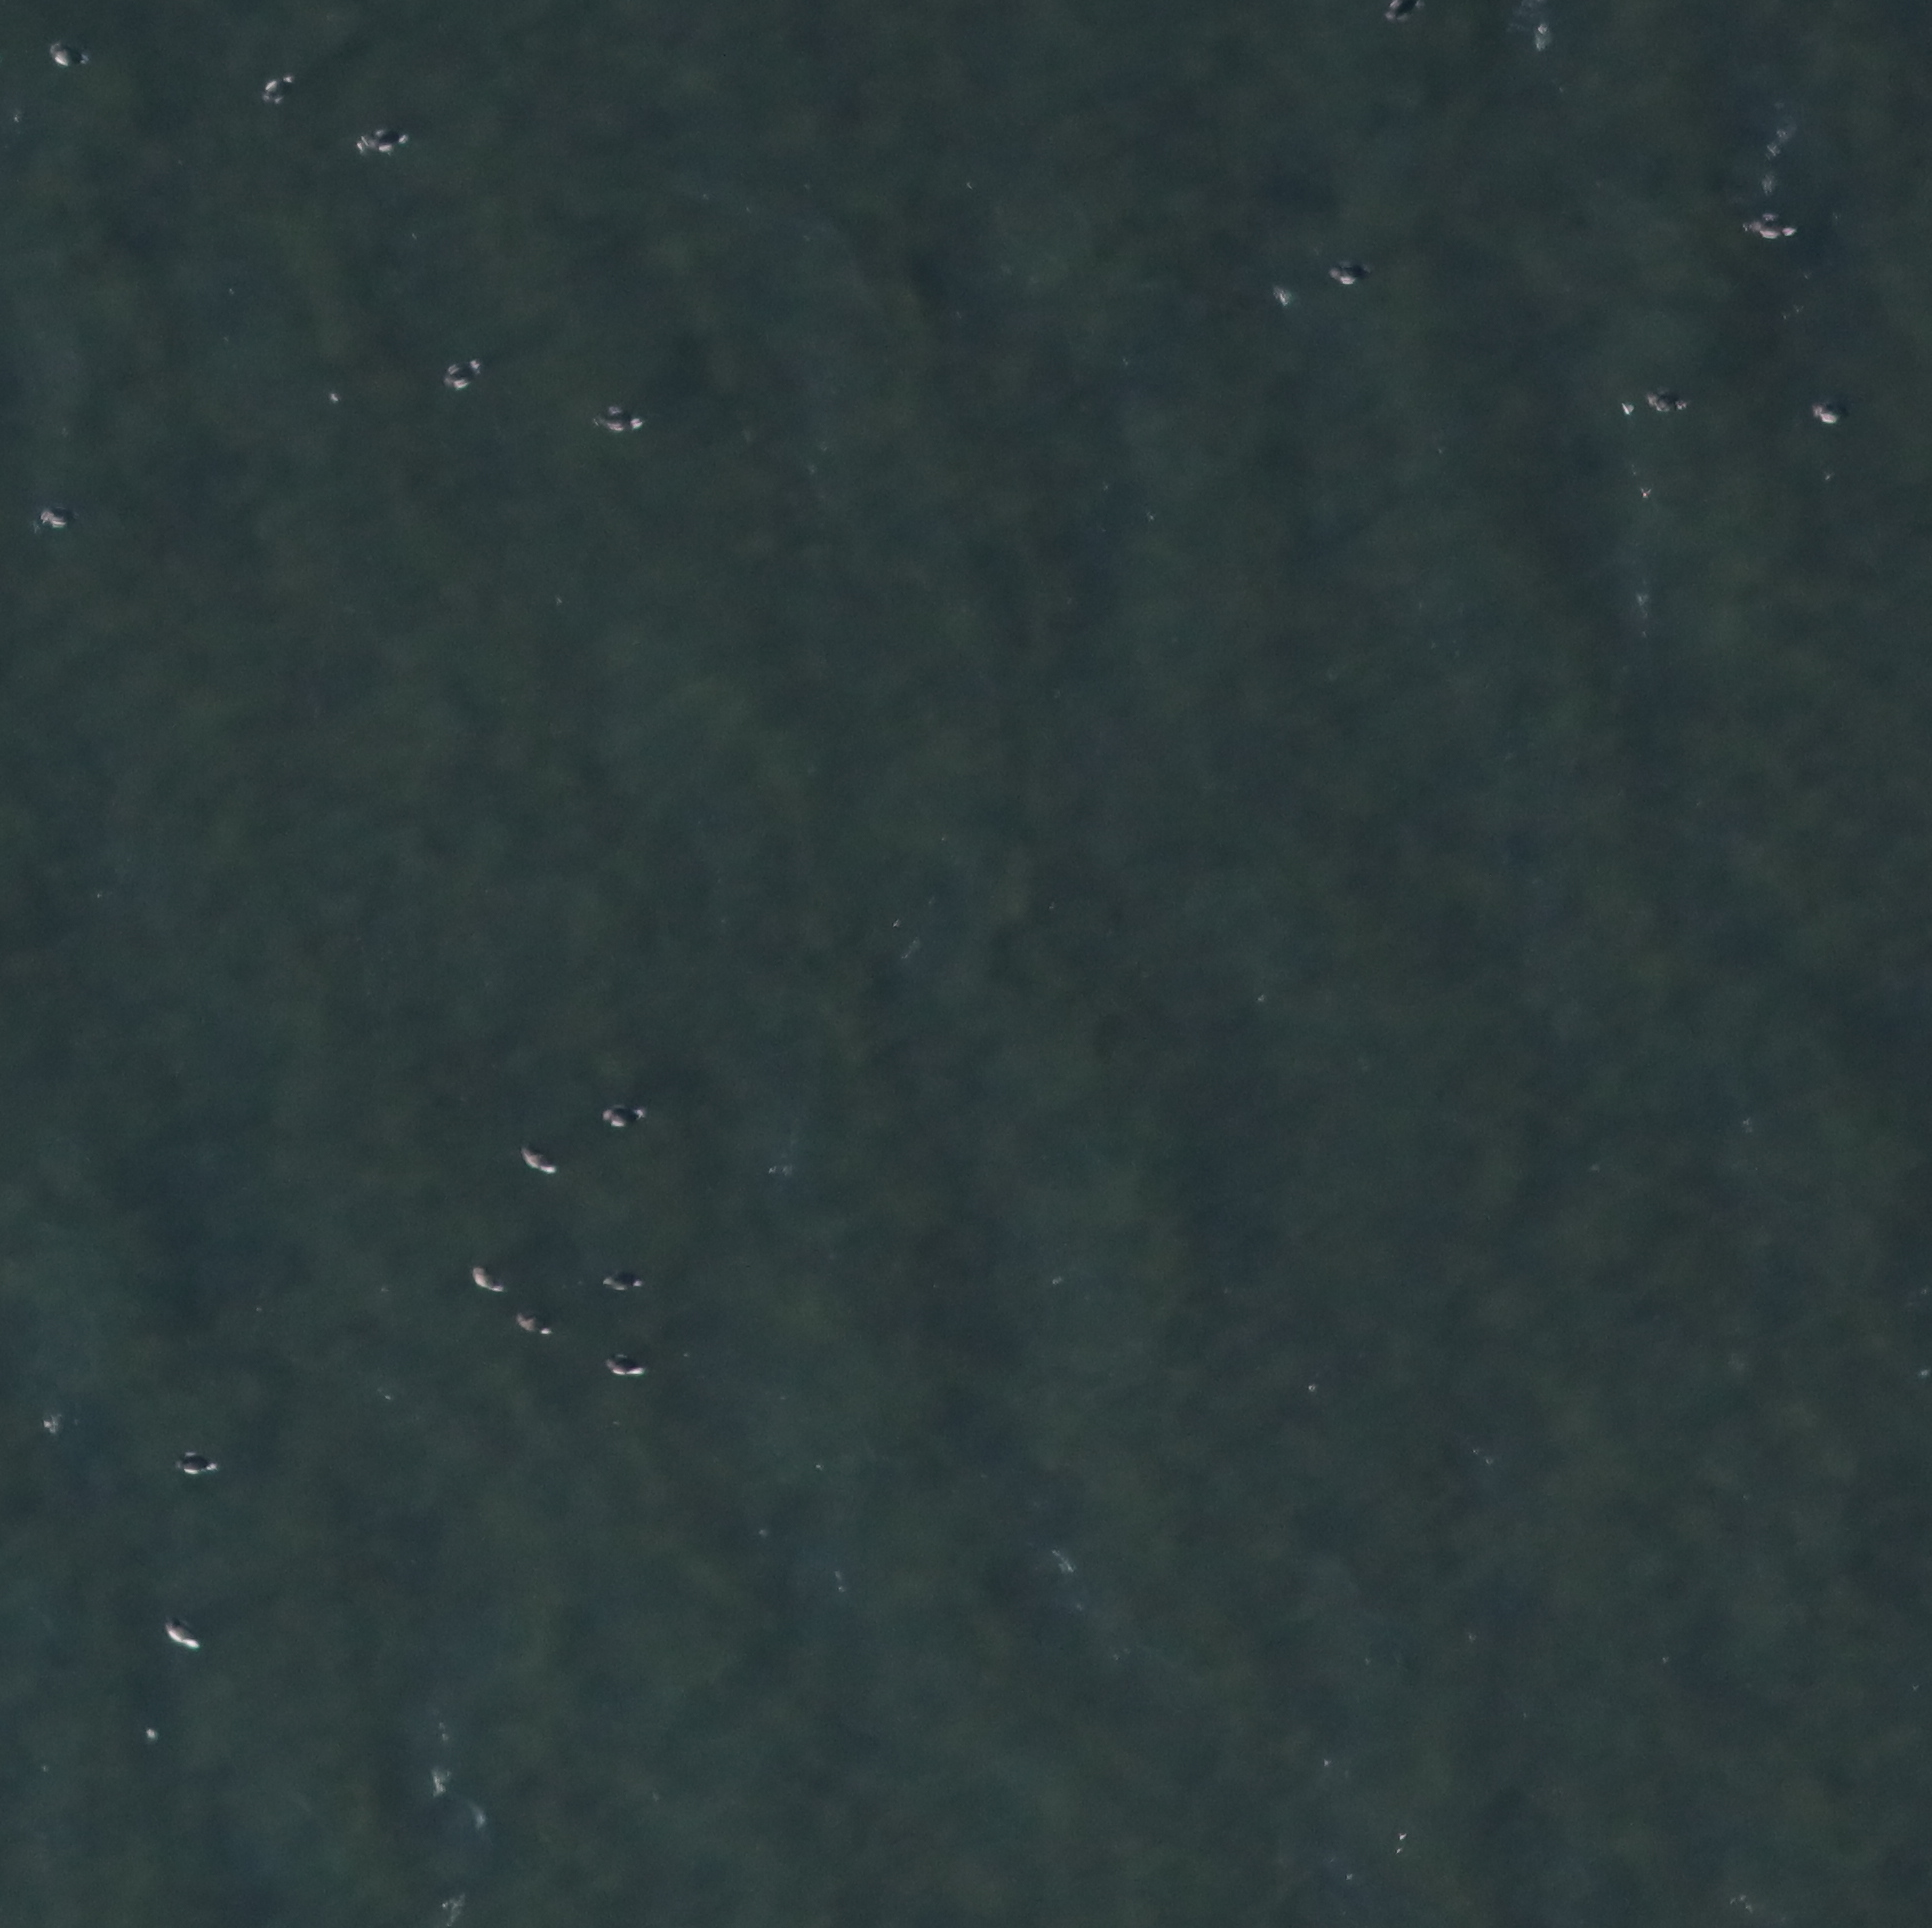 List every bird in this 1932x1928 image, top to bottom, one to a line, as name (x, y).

brant (1397, 5)
brant (67, 56)
brant (281, 91)
brant (388, 142)
brant (1775, 224)
brant (1341, 272)
brant (459, 376)
brant (1670, 402)
brant (1832, 411)
brant (619, 420)
brant (58, 515)
brant (621, 1117)
brant (539, 1159)
brant (484, 1279)
brant (626, 1282)
brant (535, 1323)
brant (624, 1365)
brant (193, 1465)
brant (181, 1633)